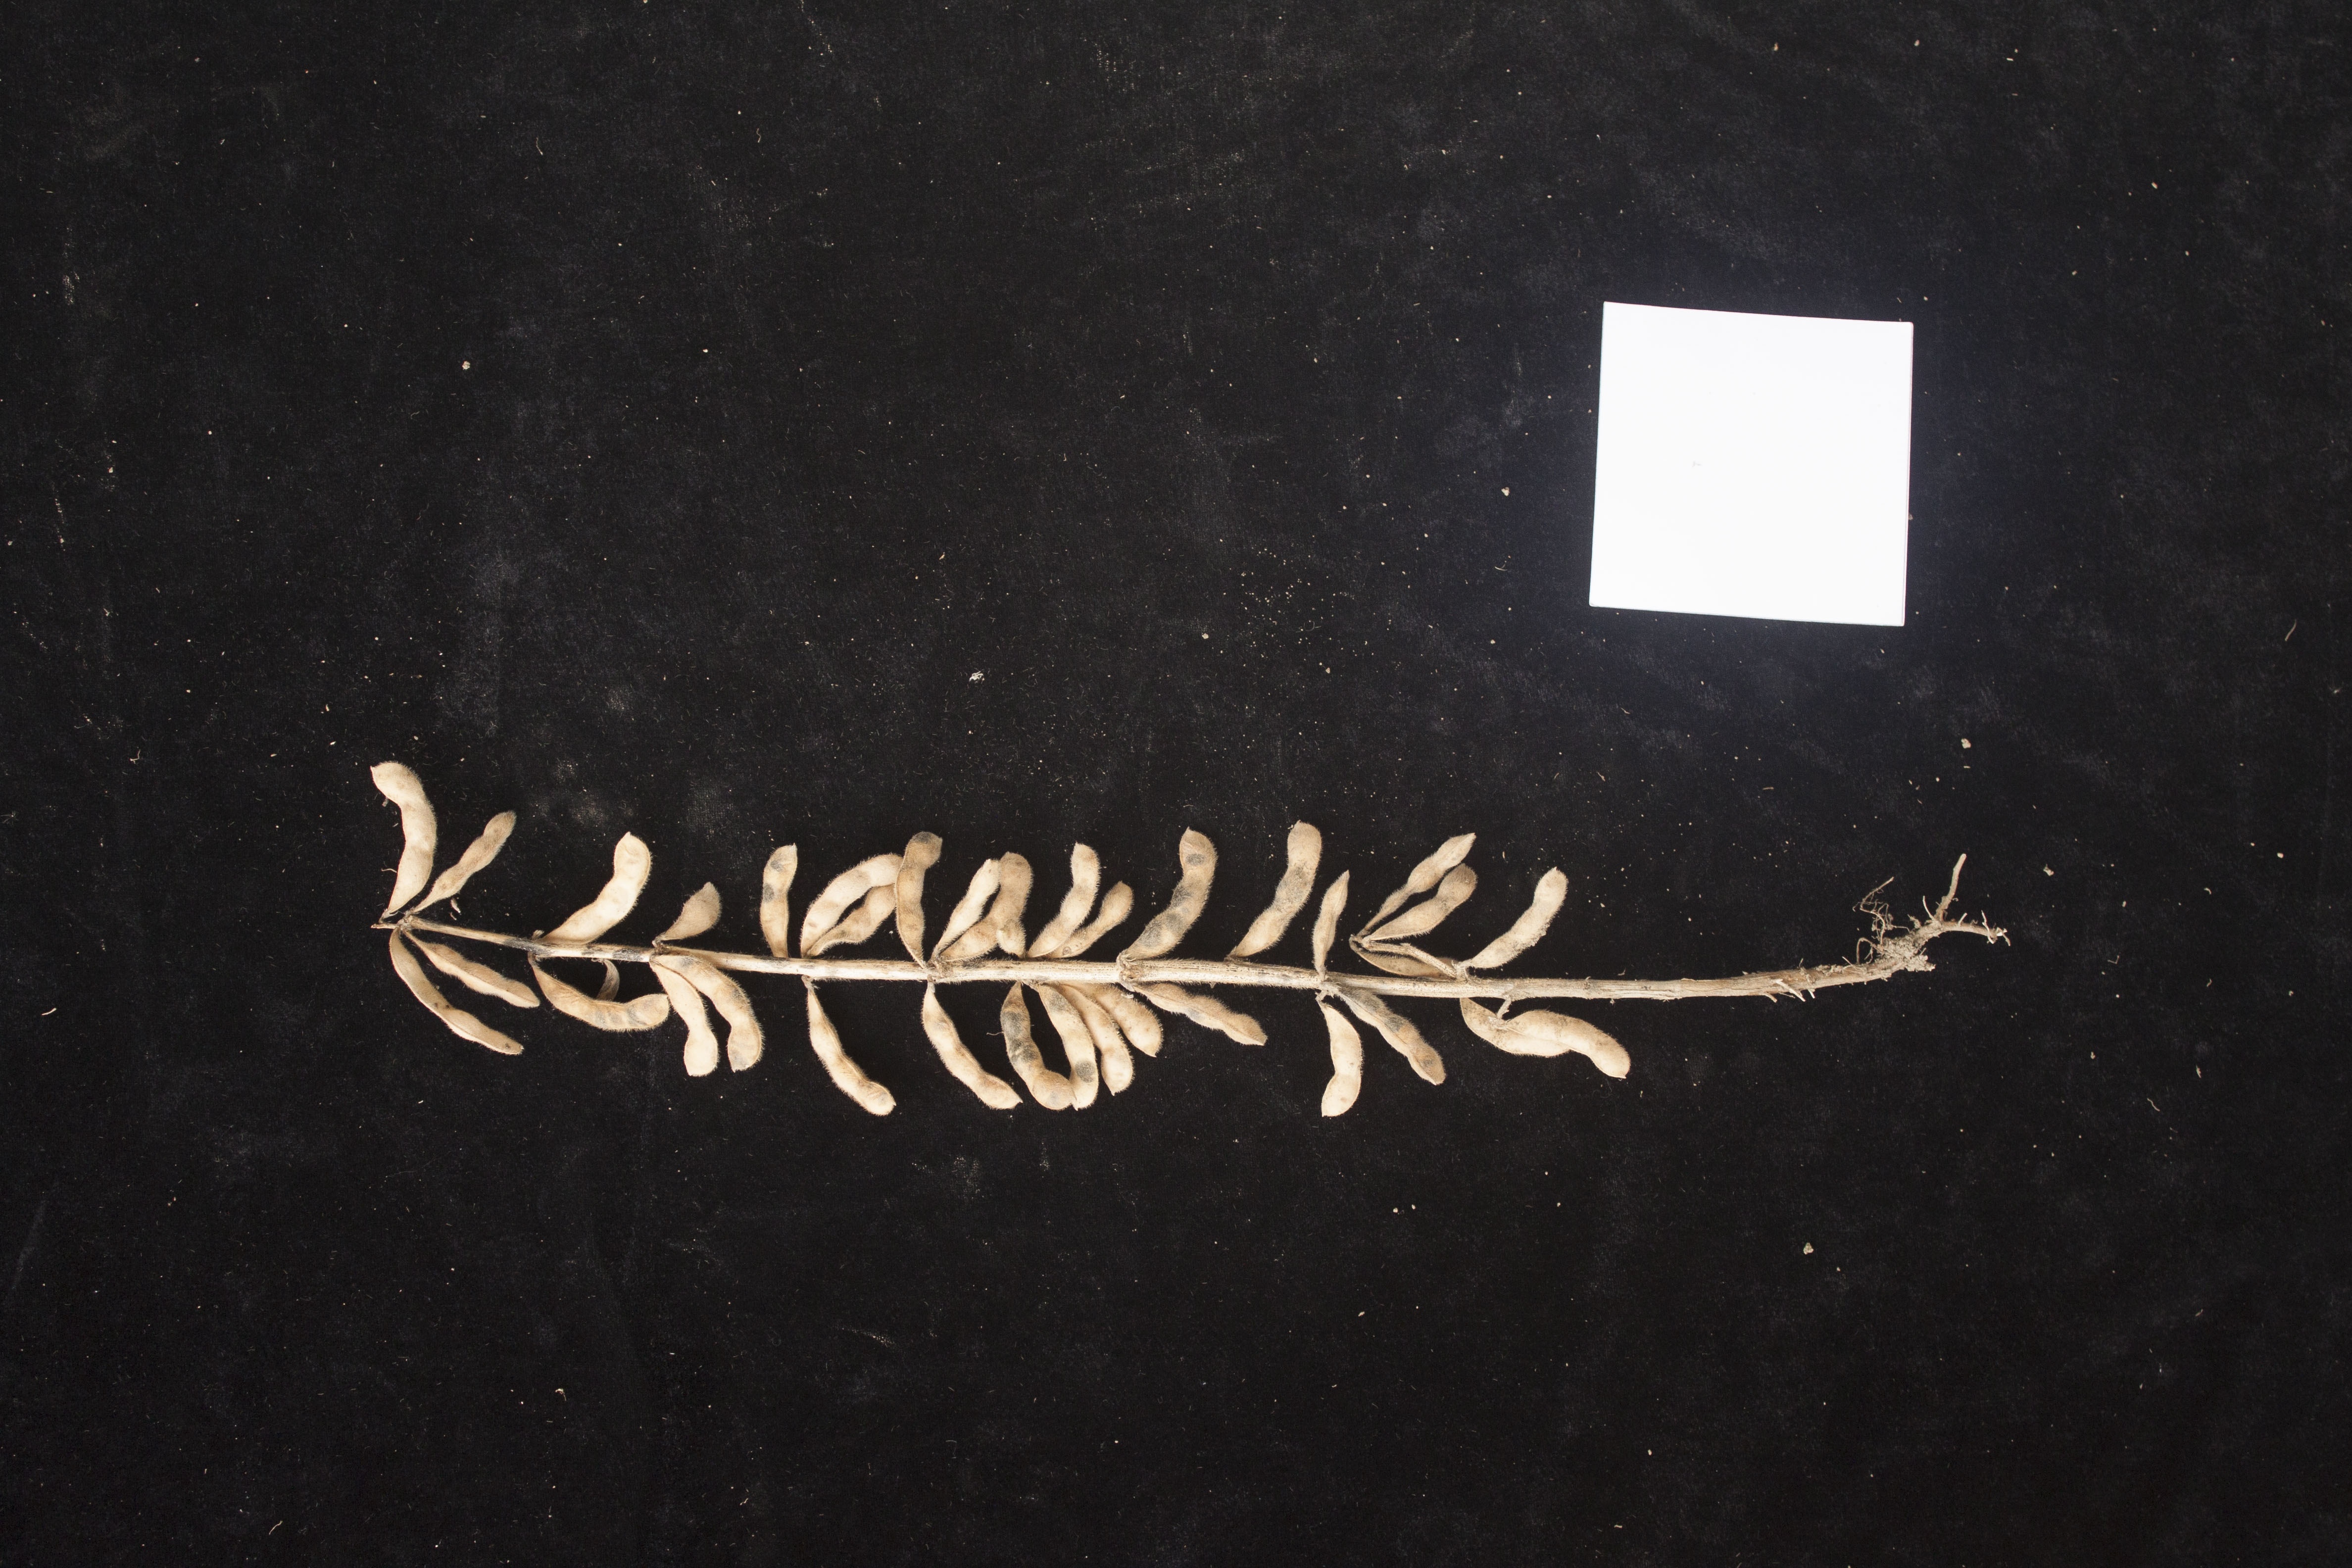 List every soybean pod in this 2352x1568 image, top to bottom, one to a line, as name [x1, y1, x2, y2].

soybean pod [369, 762, 438, 920]
soybean pod [406, 810, 516, 915]
soybean pod [1228, 822, 1323, 960]
soybean pod [1117, 828, 1218, 961]
soybean pod [544, 831, 652, 945]
soybean pod [892, 833, 944, 968]
soybean pod [1354, 833, 1475, 939]
soybean pod [1026, 842, 1100, 960]
soybean pod [759, 843, 797, 958]
soybean pod [936, 852, 1032, 964]
soybean pod [799, 854, 902, 956]
soybean pod [930, 860, 998, 958]
soybean pod [1362, 864, 1477, 944]
soybean pod [1456, 868, 1569, 970]
soybean pod [1311, 870, 1350, 974]
soybean pod [653, 881, 721, 944]
soybean pod [1045, 882, 1134, 960]
soybean pod [803, 886, 894, 959]
soybean pod [389, 928, 527, 1057]
soybean pod [402, 931, 540, 1009]
soybean pod [1350, 944, 1438, 977]
soybean pod [651, 954, 764, 1072]
soybean pod [527, 954, 671, 1033]
soybean pod [649, 964, 718, 1078]
soybean pod [920, 981, 1024, 1111]
soybean pod [1321, 981, 1446, 1086]
soybean pod [1000, 983, 1074, 1114]
soybean pod [1122, 983, 1268, 1047]
soybean pod [806, 985, 898, 1118]
soybean pod [1029, 986, 1098, 1112]
soybean pod [1056, 987, 1134, 1095]
soybean pod [1074, 987, 1163, 1058]
soybean pod [1458, 998, 1566, 1060]
soybean pod [1317, 1001, 1364, 1118]
soybean pod [1505, 1011, 1631, 1081]